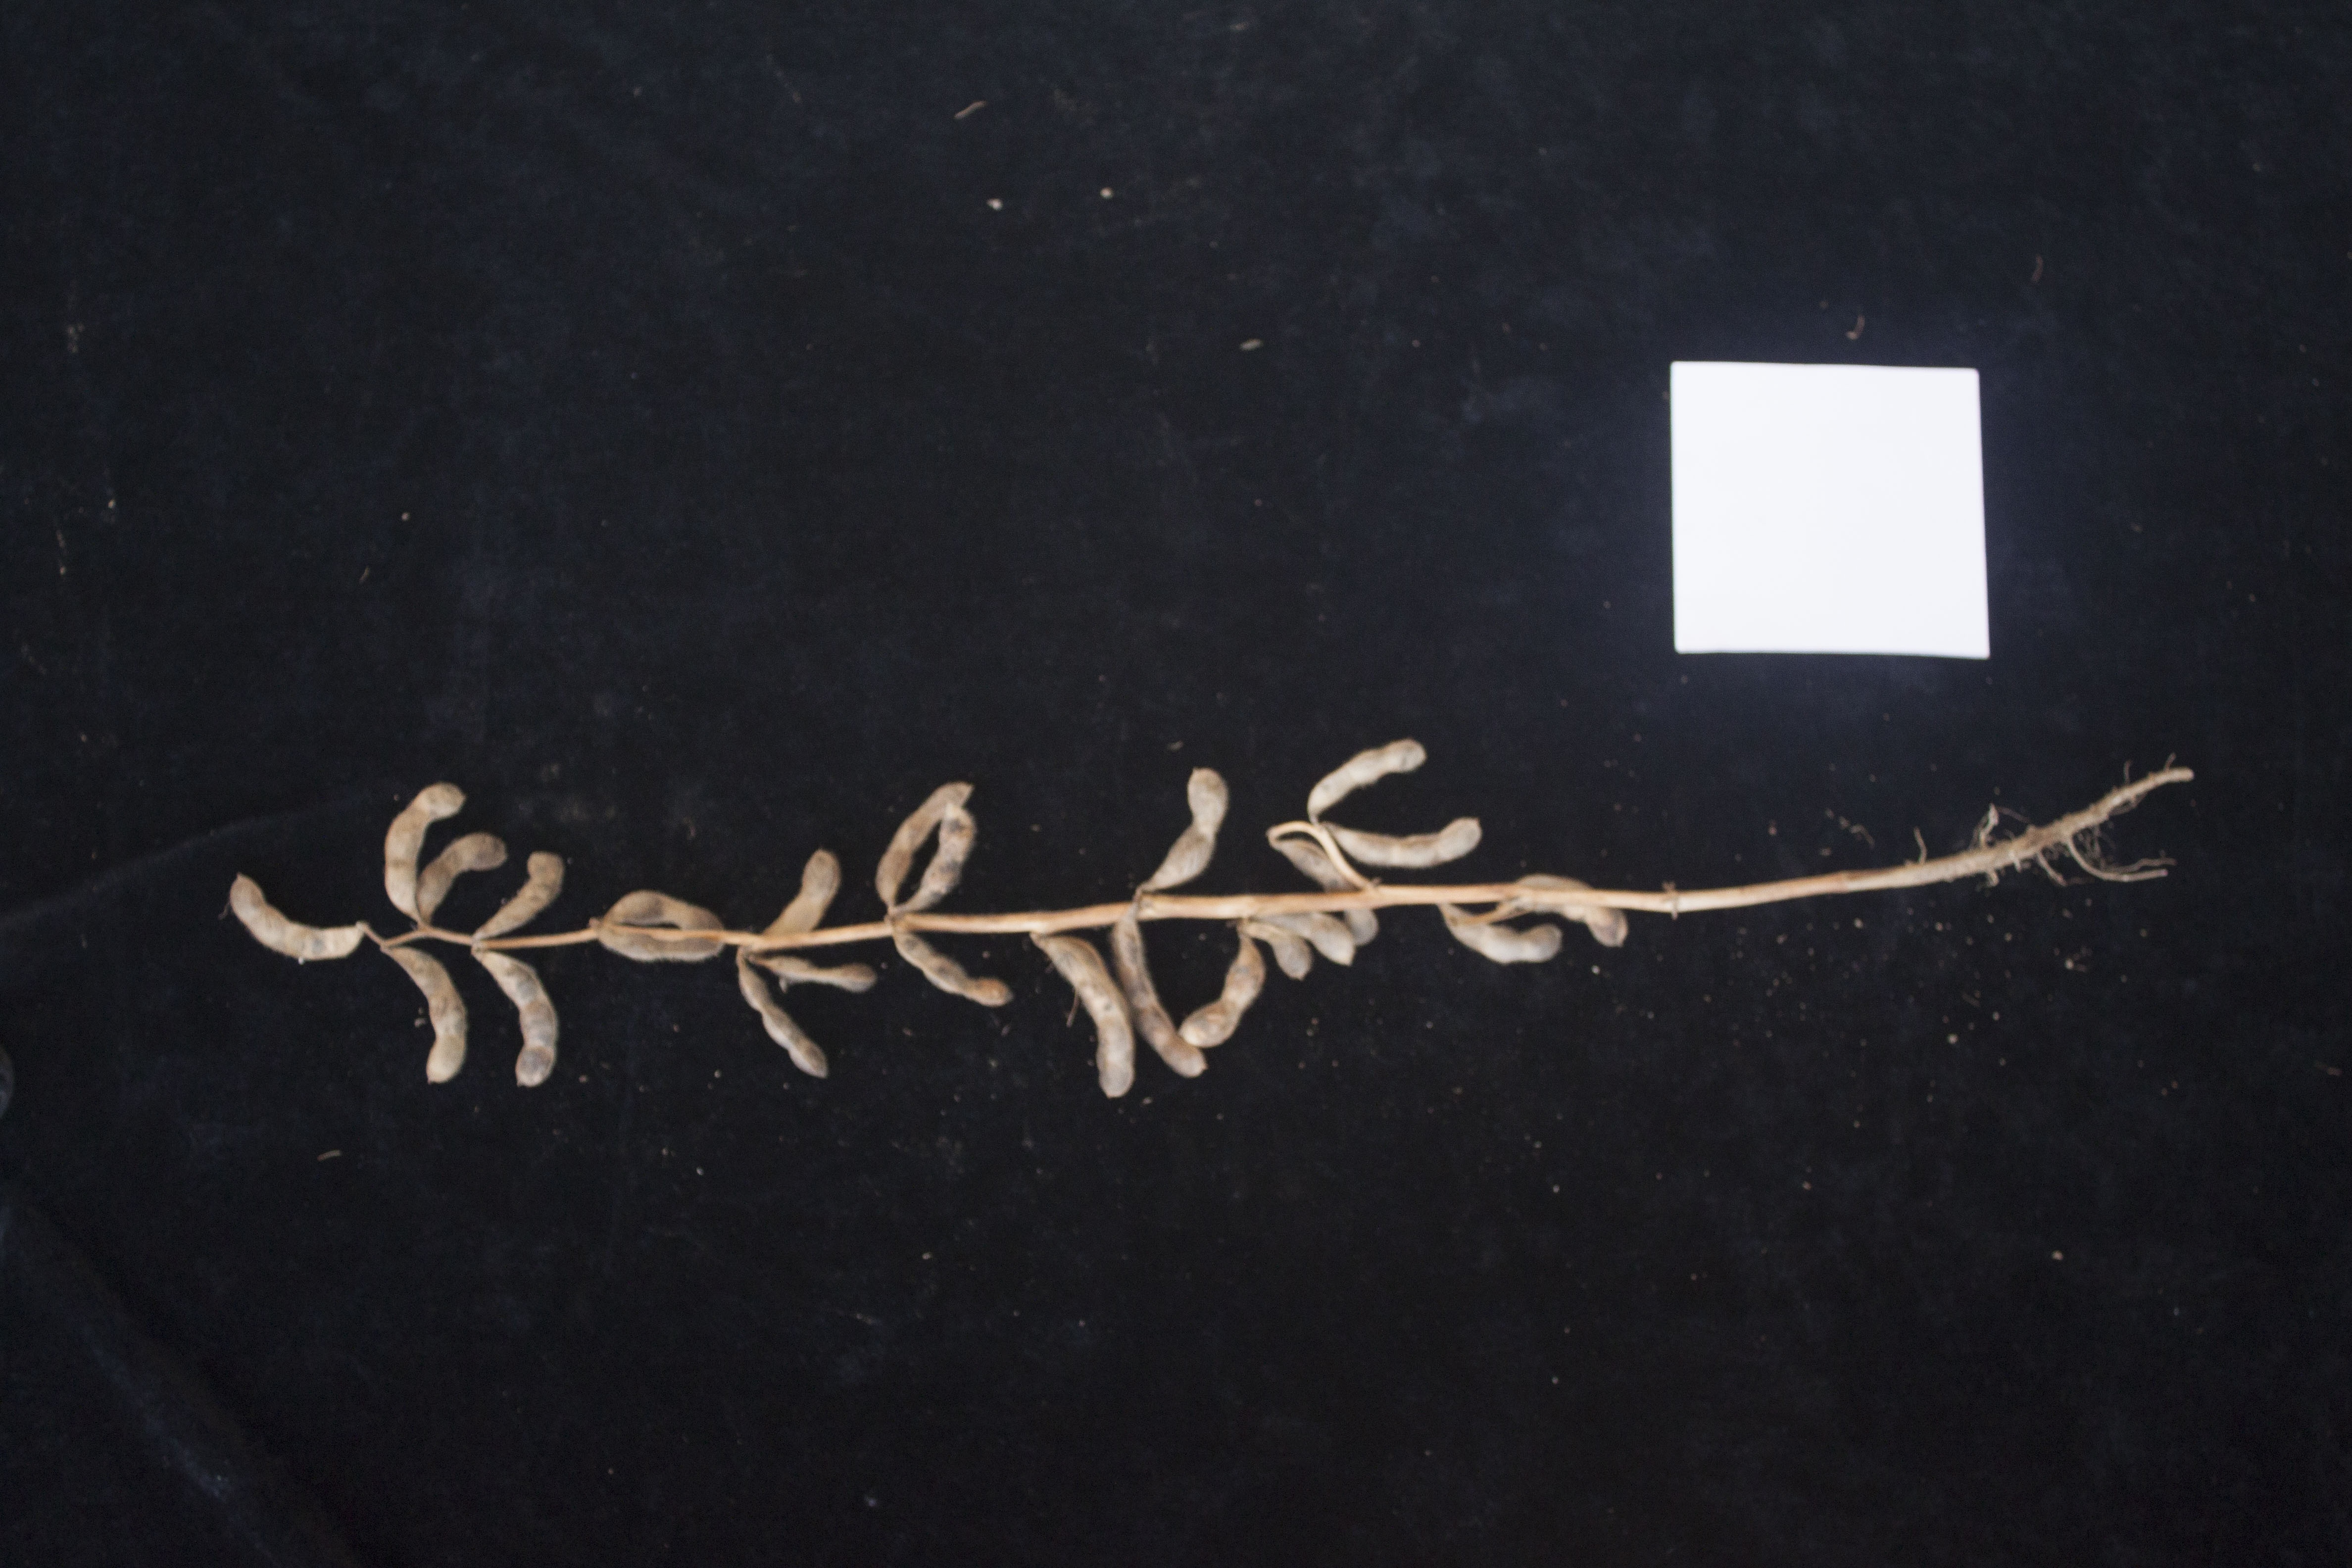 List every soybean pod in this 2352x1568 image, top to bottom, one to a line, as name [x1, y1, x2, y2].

soybean pod [1306, 742, 1424, 819]
soybean pod [1138, 771, 1229, 893]
soybean pod [878, 784, 973, 909]
soybean pod [384, 787, 465, 922]
soybean pod [896, 803, 975, 913]
soybean pod [1324, 820, 1480, 869]
soybean pod [416, 835, 505, 922]
soybean pod [1283, 845, 1374, 942]
soybean pod [768, 852, 840, 931]
soybean pod [473, 853, 563, 939]
soybean pod [230, 876, 363, 962]
soybean pod [1483, 877, 1625, 947]
soybean pod [598, 892, 723, 932]
soybean pod [1113, 900, 1207, 1079]
soybean pod [1439, 905, 1561, 964]
soybean pod [1266, 919, 1352, 965]
soybean pod [1244, 928, 1310, 980]
soybean pod [595, 933, 725, 961]
soybean pod [1180, 933, 1265, 1050]
soybean pod [894, 934, 1015, 1008]
soybean pod [1034, 938, 1134, 1097]
soybean pod [381, 950, 466, 1083]
soybean pod [476, 954, 557, 1085]
soybean pod [738, 956, 827, 1079]
soybean pod [747, 957, 875, 993]